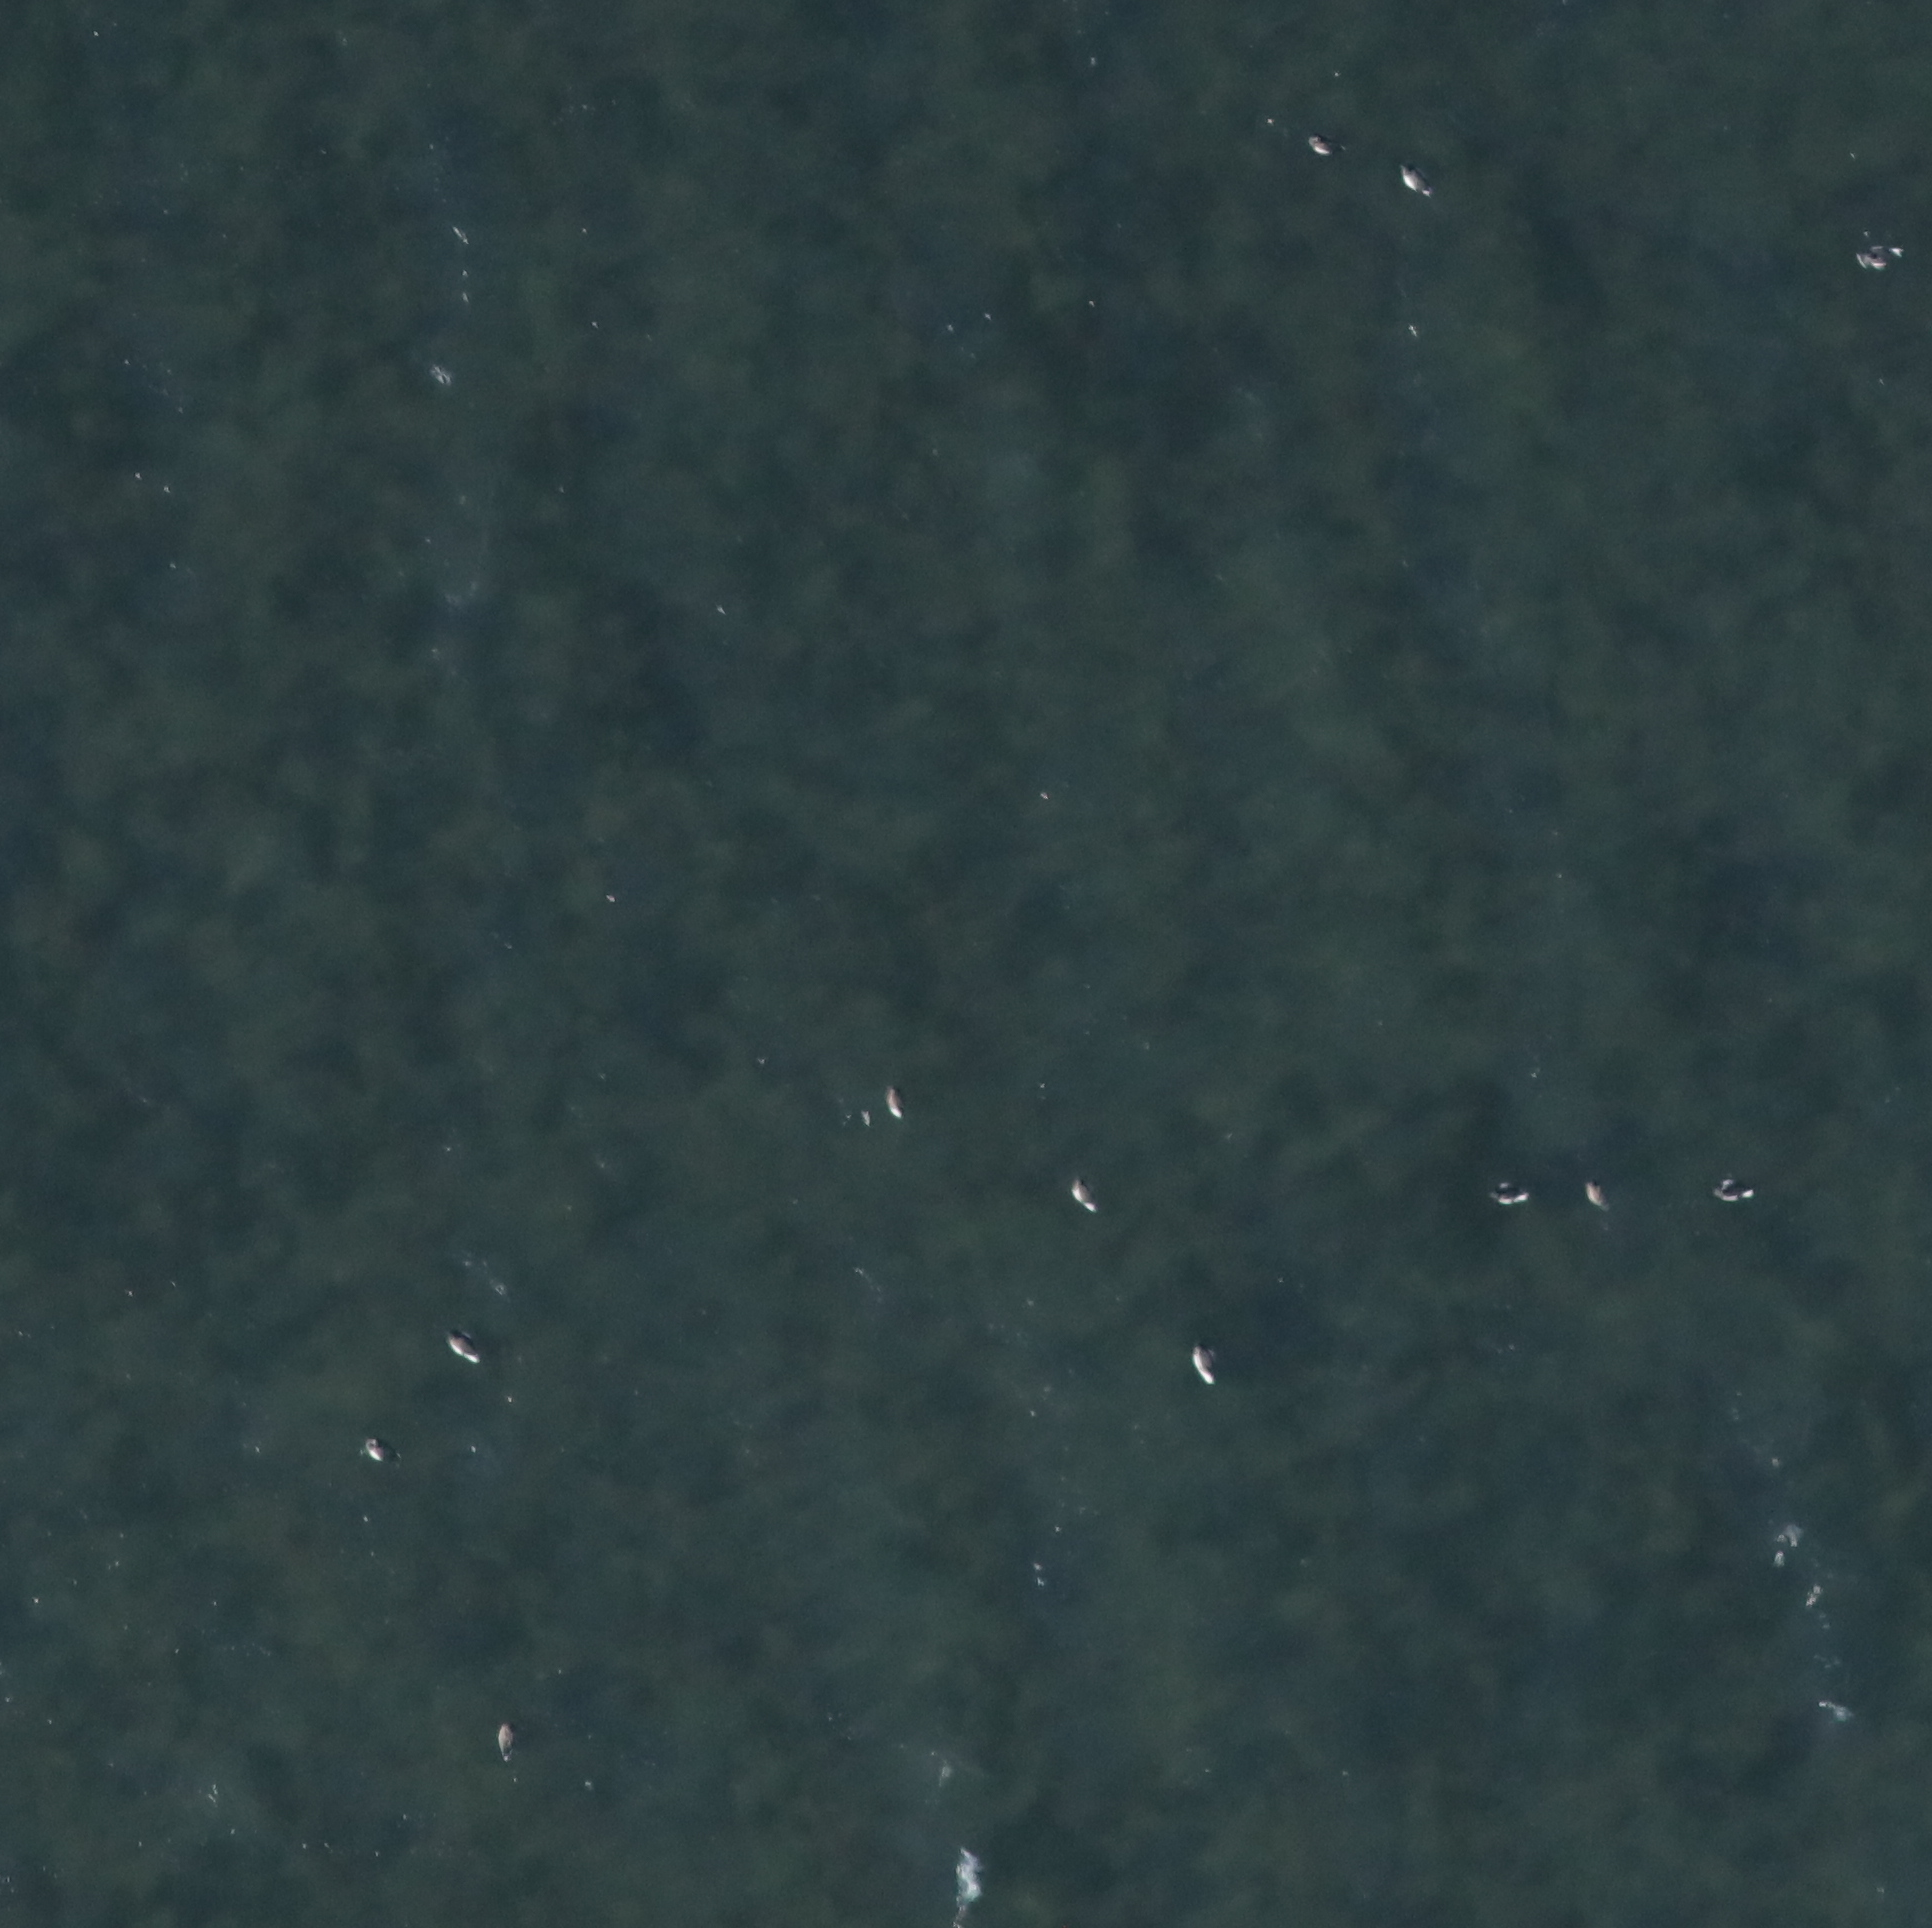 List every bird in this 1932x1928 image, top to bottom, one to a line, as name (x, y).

brant (1325, 145)
brant (1417, 179)
brant (1880, 255)
brant (896, 1102)
brant (1734, 1191)
brant (1085, 1194)
other bird (1597, 1194)
brant (1513, 1195)
brant (465, 1346)
brant (1203, 1362)
other bird (379, 1451)
brant (508, 1741)